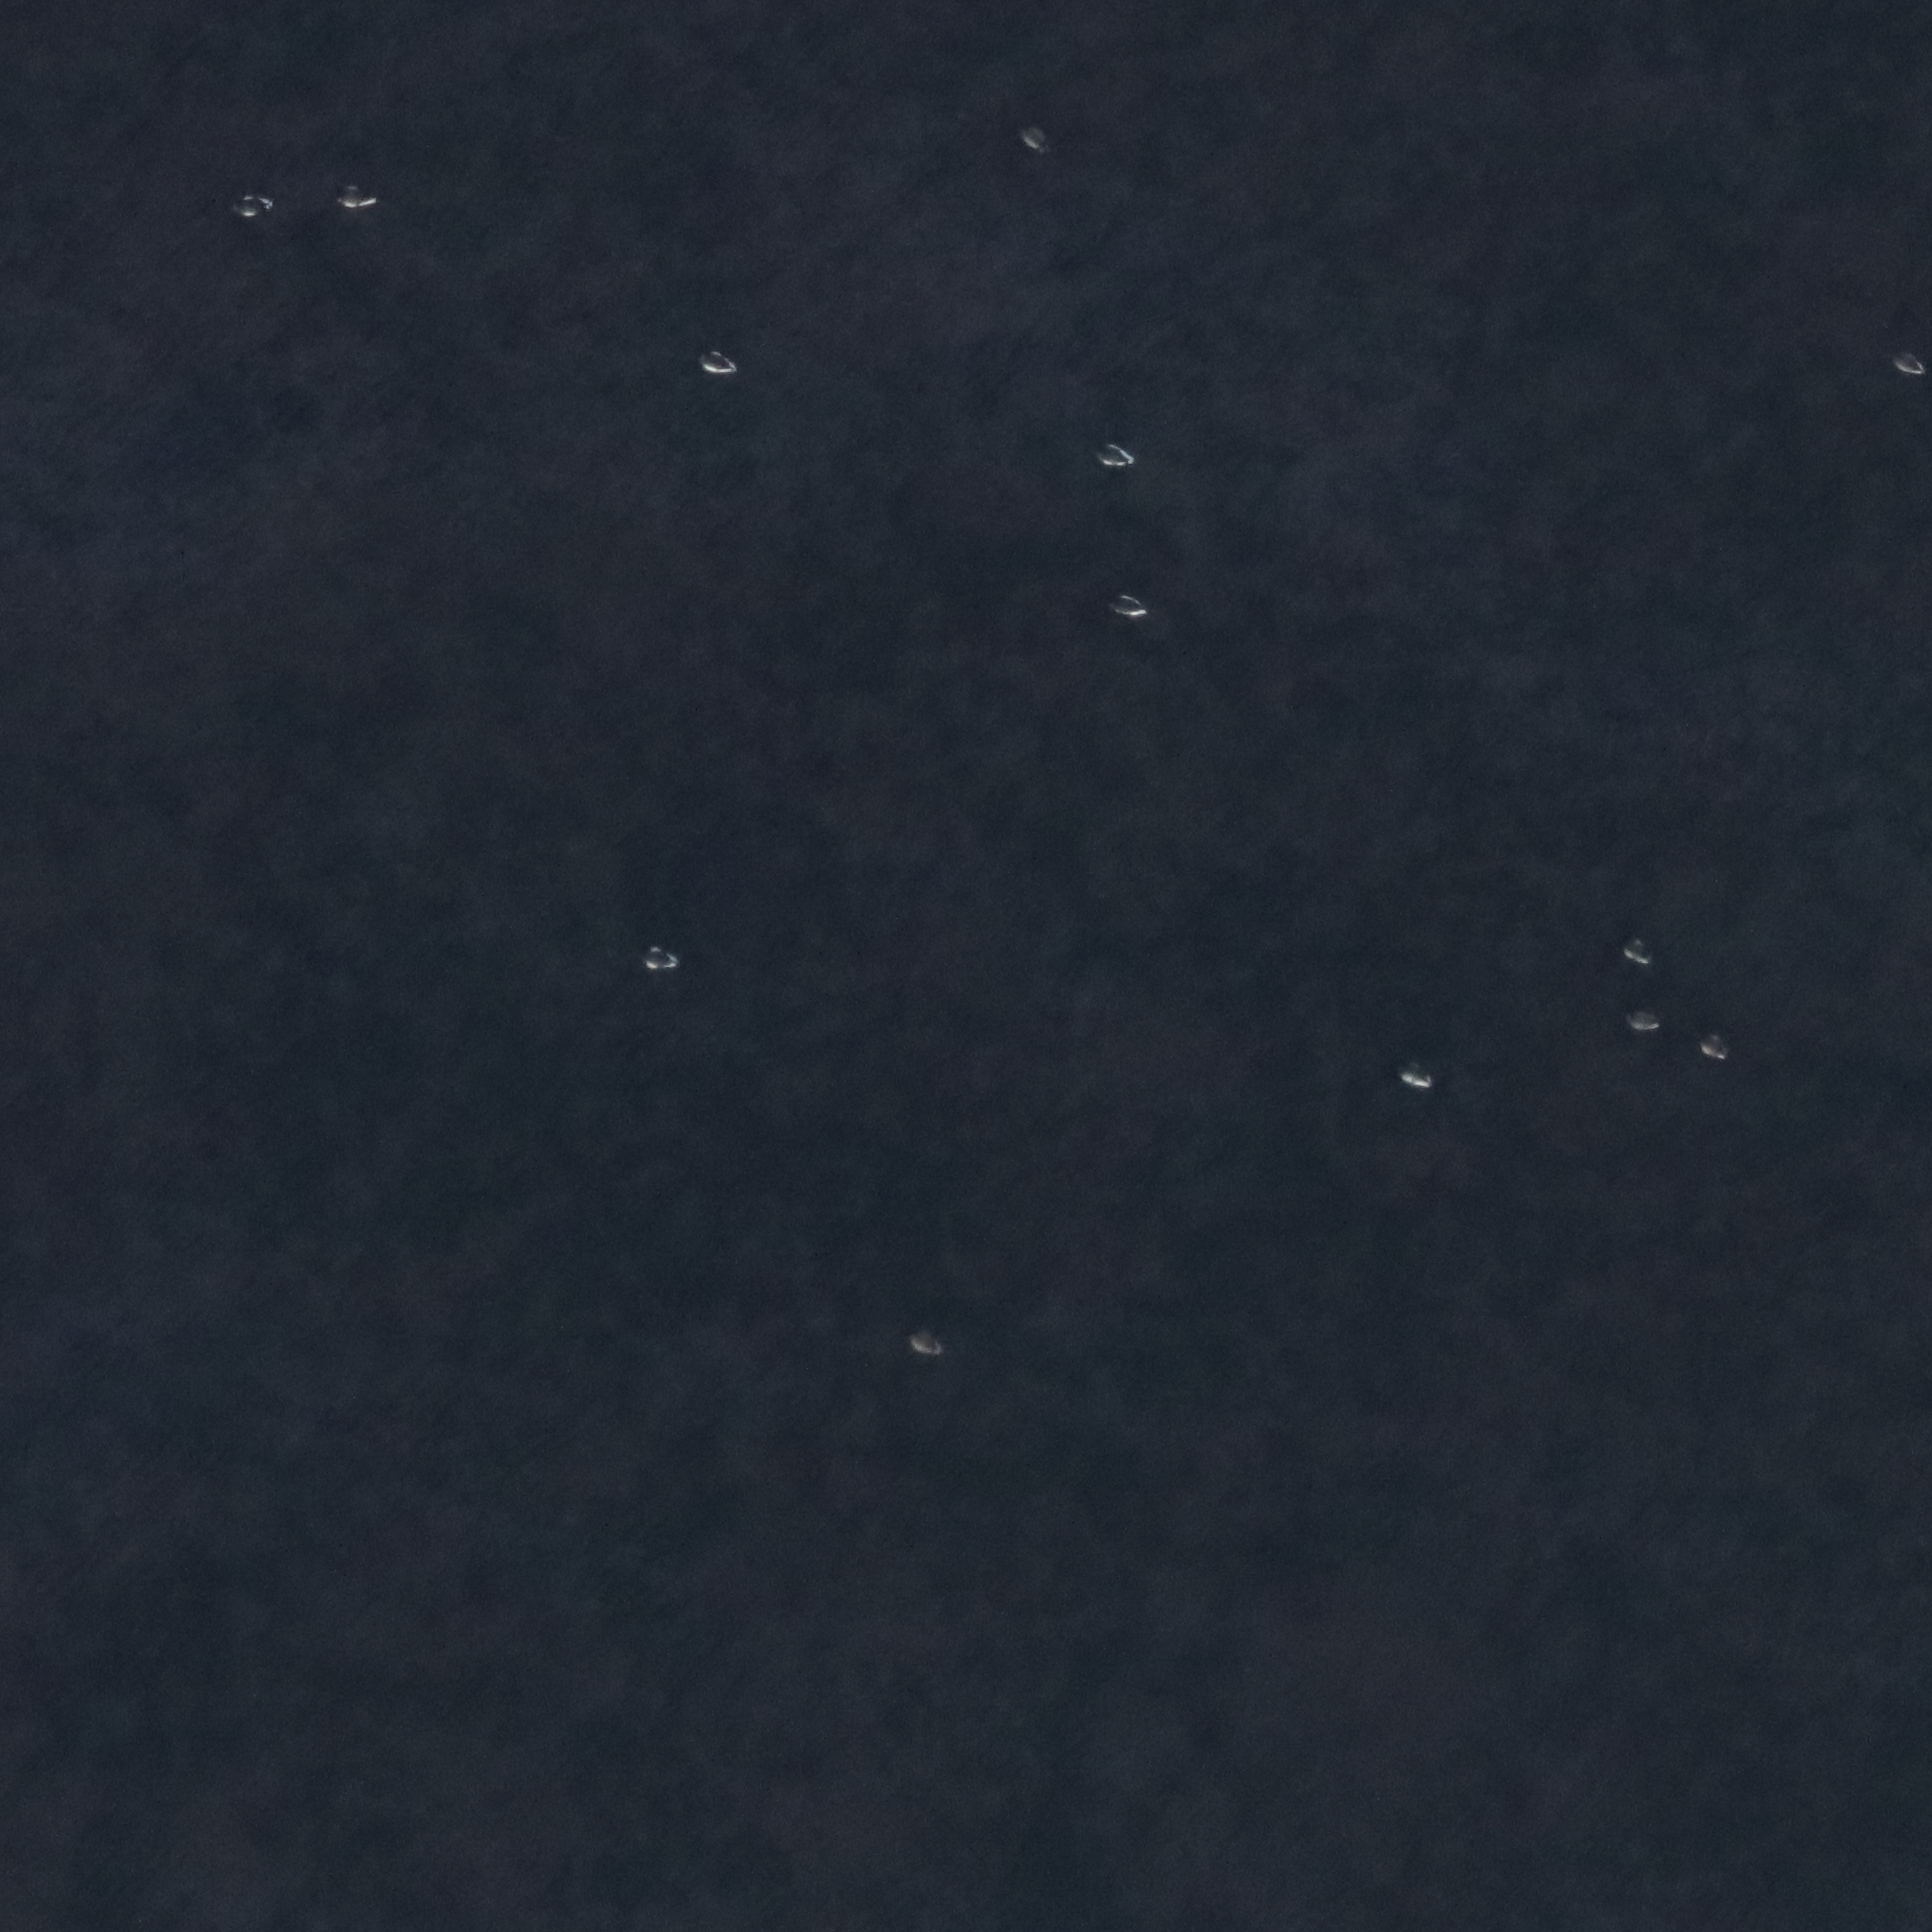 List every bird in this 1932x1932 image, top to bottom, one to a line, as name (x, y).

brant (1034, 136)
brant (354, 197)
brant (253, 206)
brant (715, 359)
brant (1908, 364)
brant (1112, 455)
brant (1124, 605)
brant (1634, 945)
brant (656, 960)
brant (1643, 1020)
brant (1714, 1044)
brant (1415, 1072)
brant (923, 1341)